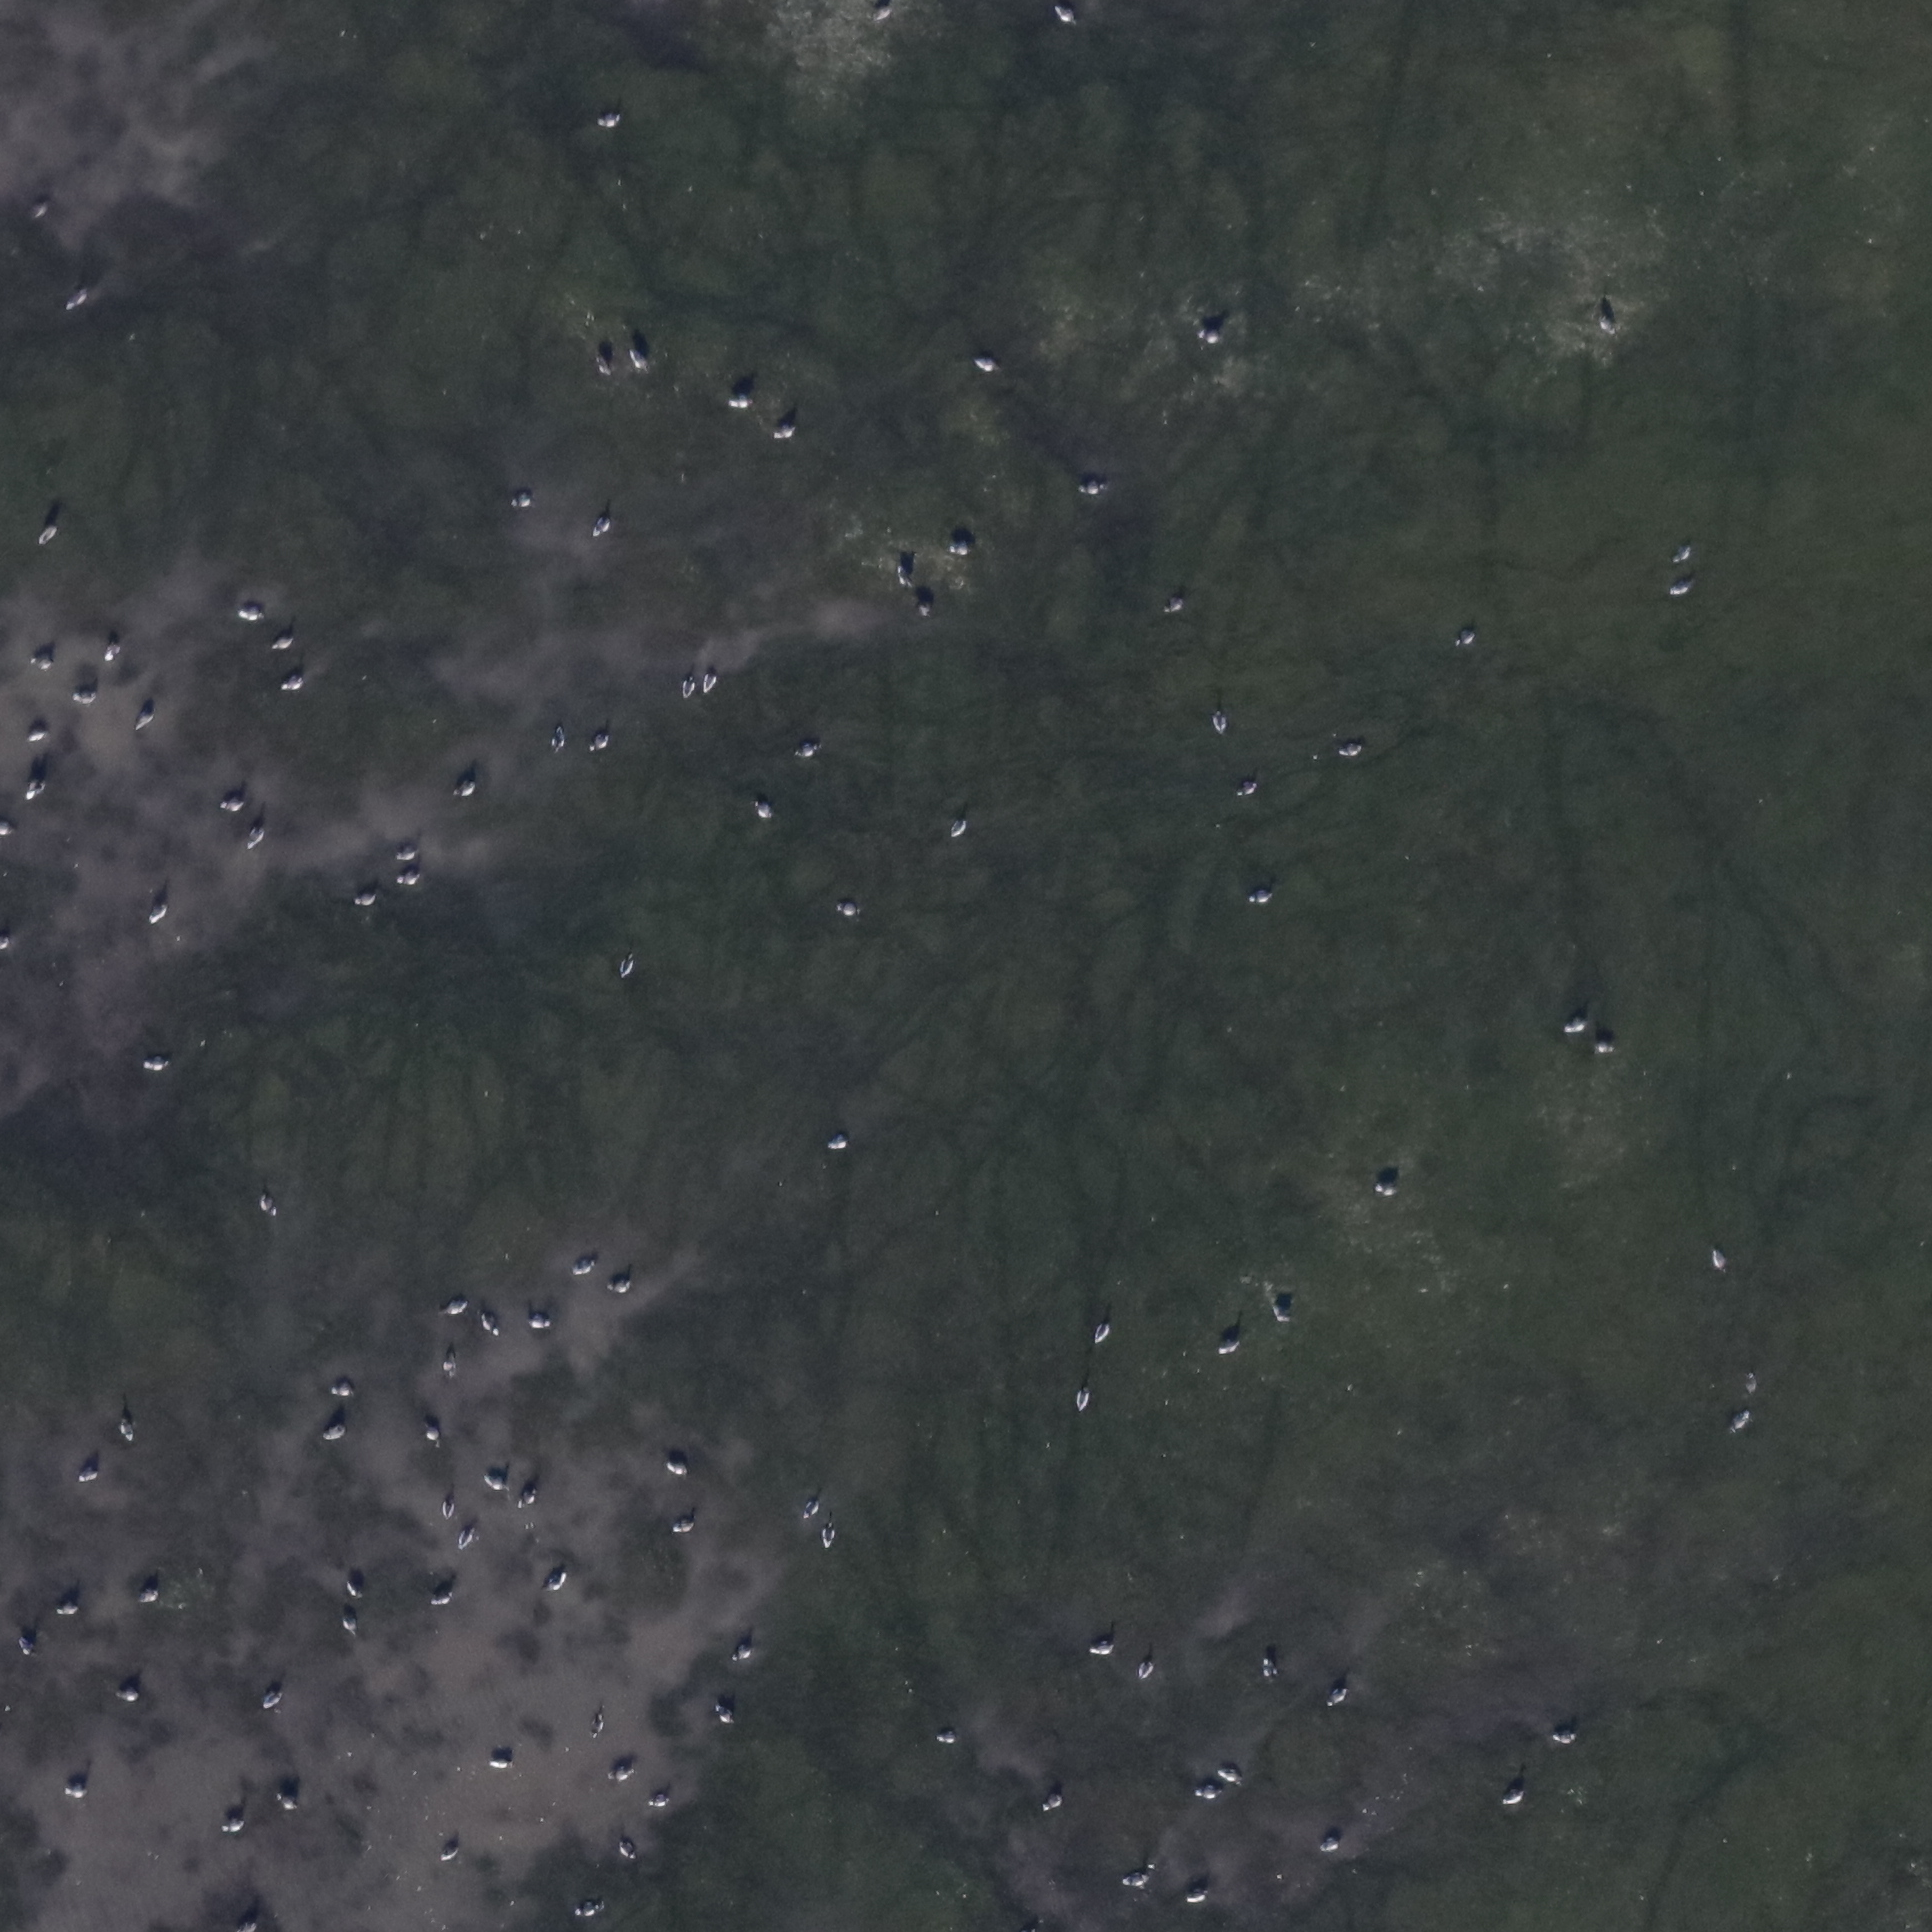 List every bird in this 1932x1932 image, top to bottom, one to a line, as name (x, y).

brant (1060, 12)
brant (886, 13)
brant (604, 114)
brant (44, 207)
brant (66, 293)
brant (1596, 317)
brant (1208, 340)
brant (985, 357)
brant (646, 359)
brant (603, 370)
brant (731, 408)
brant (790, 434)
brant (529, 495)
brant (1091, 500)
brant (593, 534)
brant (49, 536)
brant (965, 539)
brant (1688, 547)
brant (911, 569)
brant (1689, 579)
brant (1180, 603)
brant (923, 605)
brant (249, 607)
brant (1464, 633)
brant (278, 637)
brant (118, 656)
brant (48, 657)
brant (298, 675)
brant (707, 683)
brant (682, 686)
brant (92, 691)
brant (151, 713)
brant (1227, 731)
brant (40, 735)
brant (563, 742)
brant (1355, 743)
brant (608, 749)
brant (801, 750)
brant (465, 788)
brant (37, 792)
brant (1240, 795)
brant (237, 796)
brant (768, 809)
brant (265, 835)
brant (957, 835)
brant (402, 850)
brant (404, 882)
brant (369, 897)
brant (1258, 903)
brant (844, 906)
brant (158, 907)
brant (626, 962)
brant (1572, 1028)
brant (1611, 1054)
brant (155, 1065)
brant (841, 1142)
brant (1386, 1196)
brant (263, 1211)
brant (1721, 1263)
brant (589, 1267)
brant (621, 1293)
brant (1283, 1312)
brant (448, 1318)
brant (542, 1320)
brant (488, 1324)
brant (1105, 1328)
brant (1231, 1345)
brant (451, 1362)
brant (1752, 1383)
brant (346, 1392)
brant (1084, 1397)
brant (1739, 1422)
brant (123, 1433)
brant (338, 1437)
brant (428, 1441)
brant (678, 1472)
brant (91, 1473)
brant (497, 1484)
brant (533, 1497)
brant (808, 1499)
brant (447, 1507)
brant (684, 1532)
brant (826, 1544)
brant (471, 1546)
brant (552, 1576)
brant (355, 1590)
brant (147, 1598)
brant (439, 1606)
brant (78, 1608)
brant (354, 1626)
brant (39, 1637)
brant (1102, 1640)
brant (747, 1652)
brant (1275, 1661)
brant (1153, 1674)
brant (1343, 1692)
brant (273, 1693)
brant (124, 1694)
brant (589, 1716)
brant (718, 1717)
brant (1560, 1732)
brant (951, 1734)
brant (503, 1760)
brant (1237, 1771)
brant (618, 1773)
brant (69, 1793)
brant (1206, 1794)
brant (1518, 1795)
brant (1059, 1799)
brant (658, 1800)
brant (280, 1809)
brant (230, 1823)
brant (1336, 1842)
brant (618, 1848)
brant (452, 1849)
brant (1143, 1877)
brant (1200, 1899)
brant (584, 1916)
brant (252, 1927)